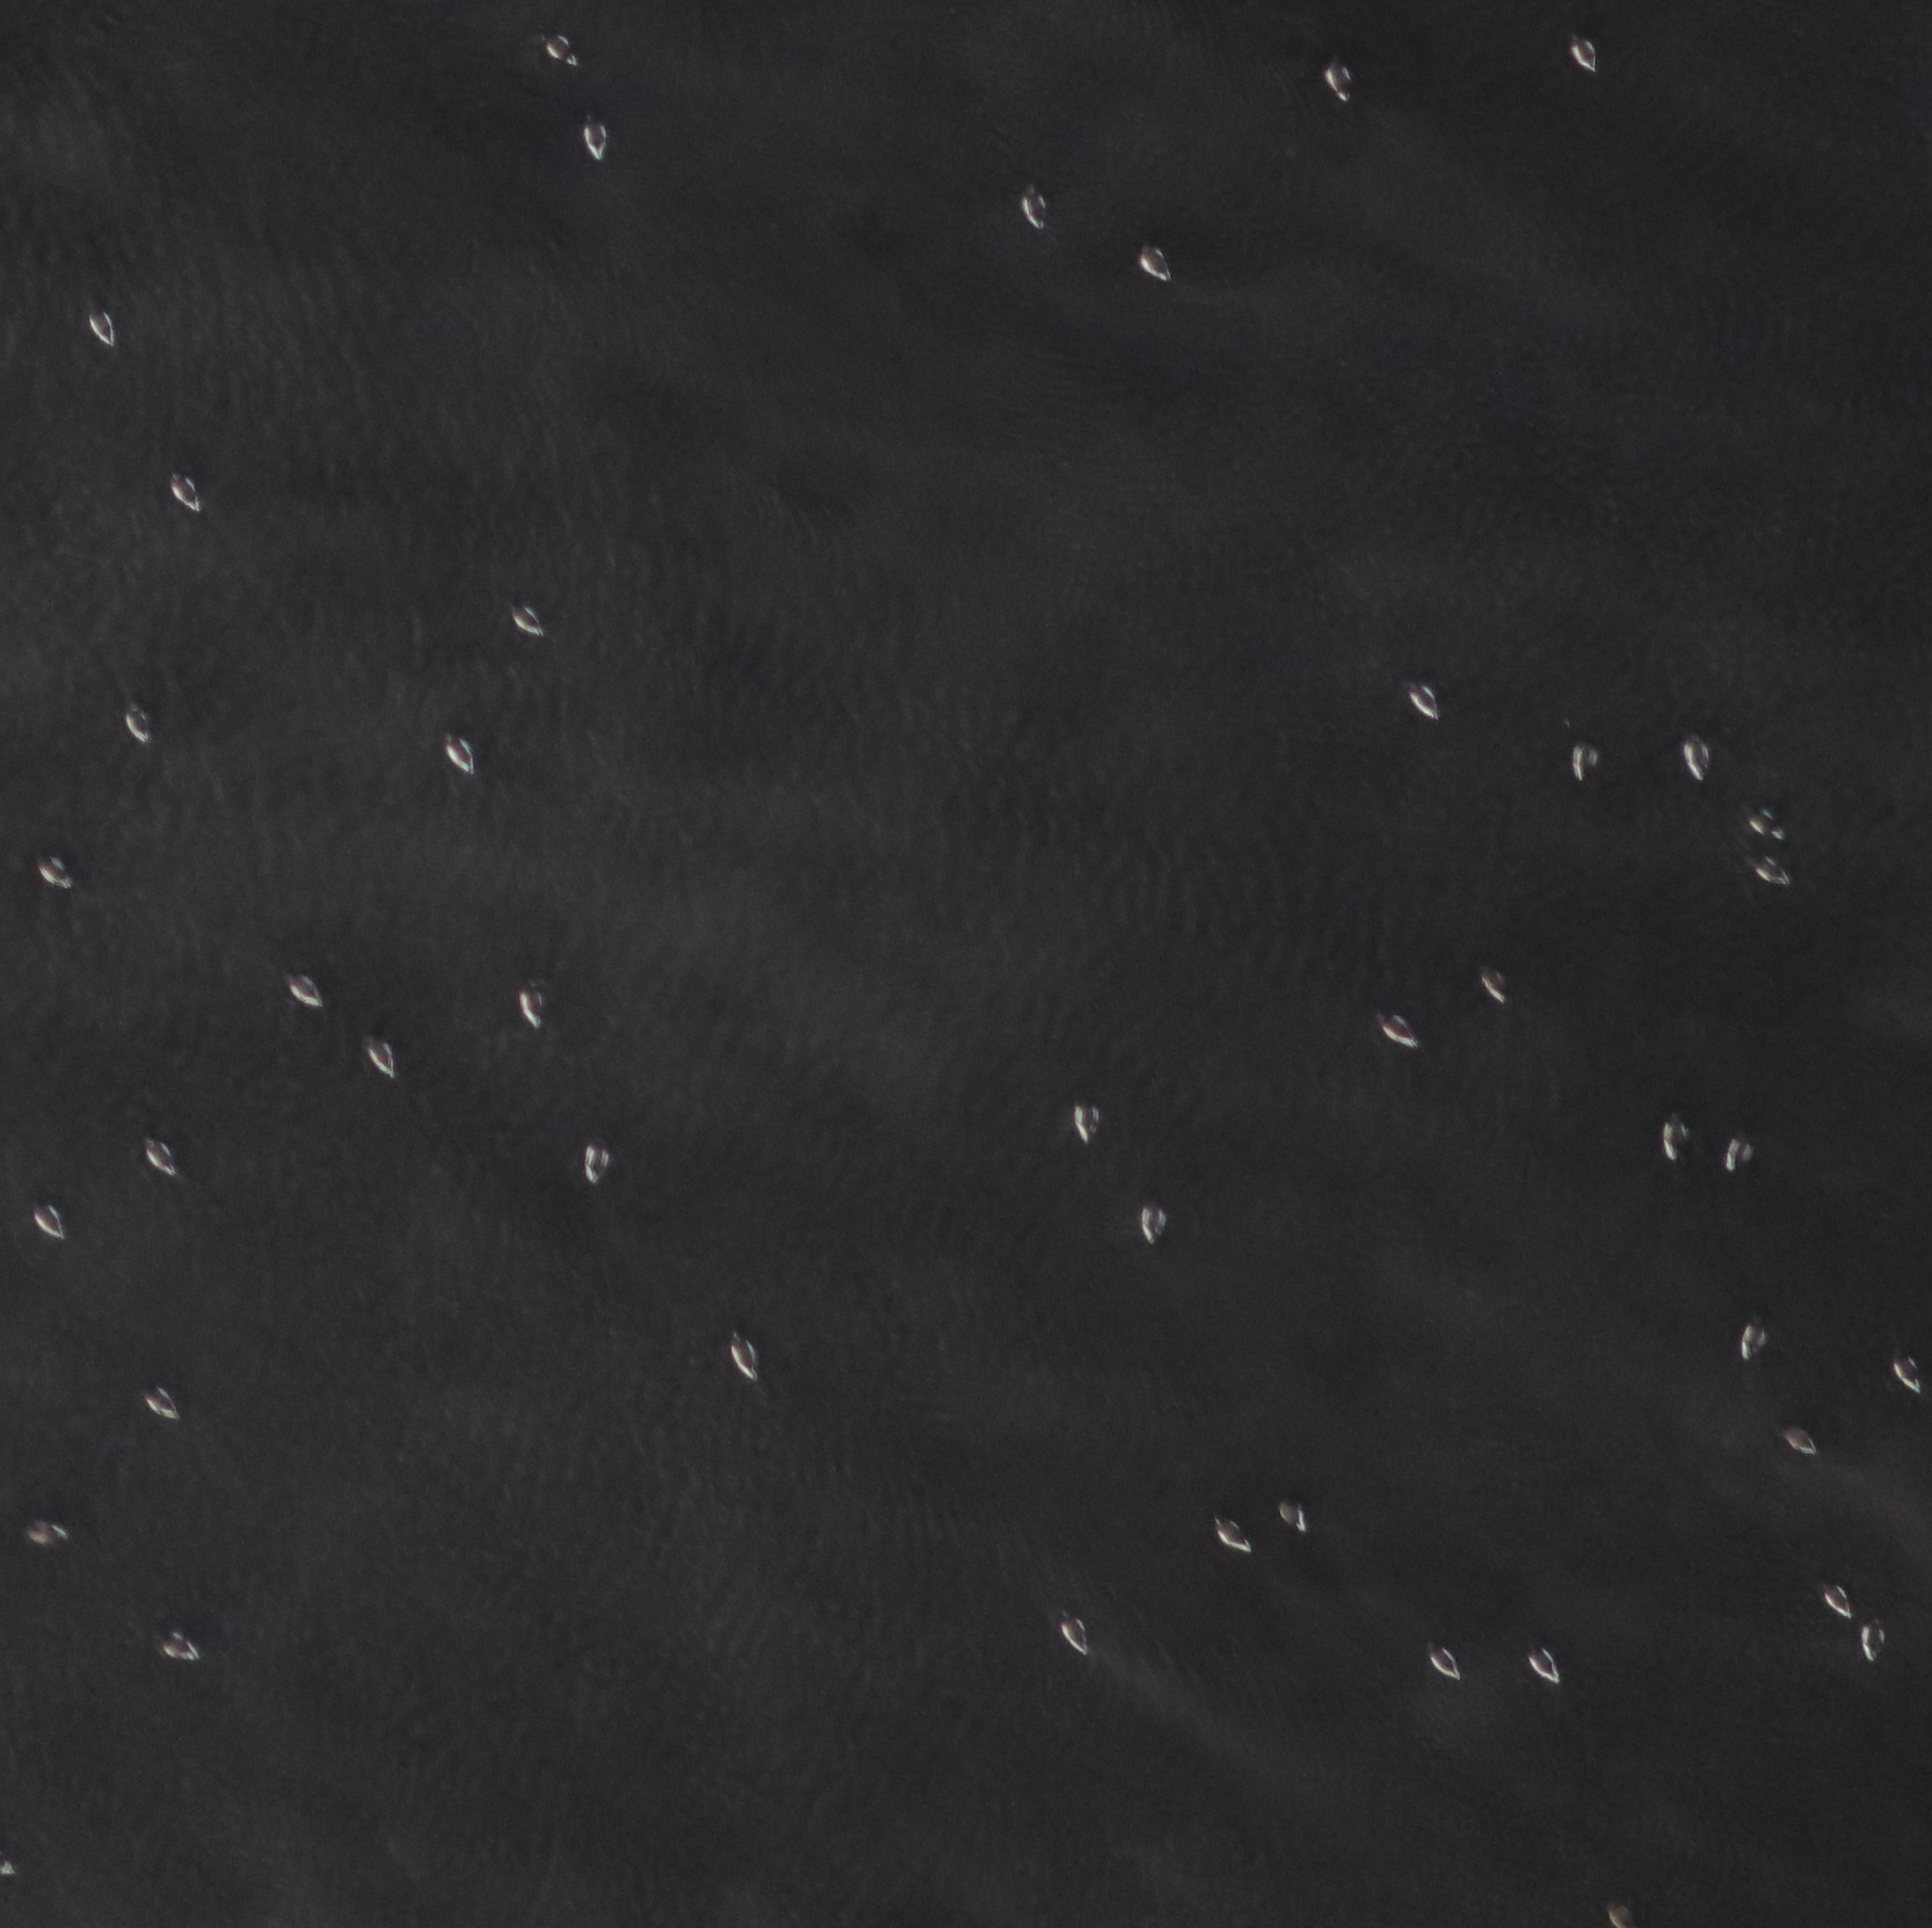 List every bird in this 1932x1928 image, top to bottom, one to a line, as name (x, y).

brant (558, 49)
brant (1583, 52)
brant (1338, 79)
brant (593, 136)
brant (1033, 207)
brant (1155, 261)
brant (101, 324)
brant (182, 491)
brant (526, 618)
brant (1424, 698)
brant (137, 719)
brant (459, 751)
brant (1697, 755)
brant (1584, 757)
brant (1761, 823)
brant (1765, 869)
brant (53, 870)
brant (1493, 983)
brant (301, 988)
brant (532, 1005)
brant (1397, 1028)
brant (381, 1055)
brant (1085, 1121)
brant (1673, 1136)
brant (1735, 1153)
brant (160, 1155)
brant (599, 1160)
brant (48, 1219)
brant (1150, 1221)
brant (1753, 1336)
brant (740, 1355)
brant (1906, 1373)
brant (161, 1404)
brant (1796, 1439)
brant (1291, 1512)
brant (45, 1531)
brant (1230, 1533)
brant (1836, 1601)
brant (1073, 1631)
brant (1872, 1642)
brant (175, 1647)
brant (1441, 1661)
brant (1541, 1662)